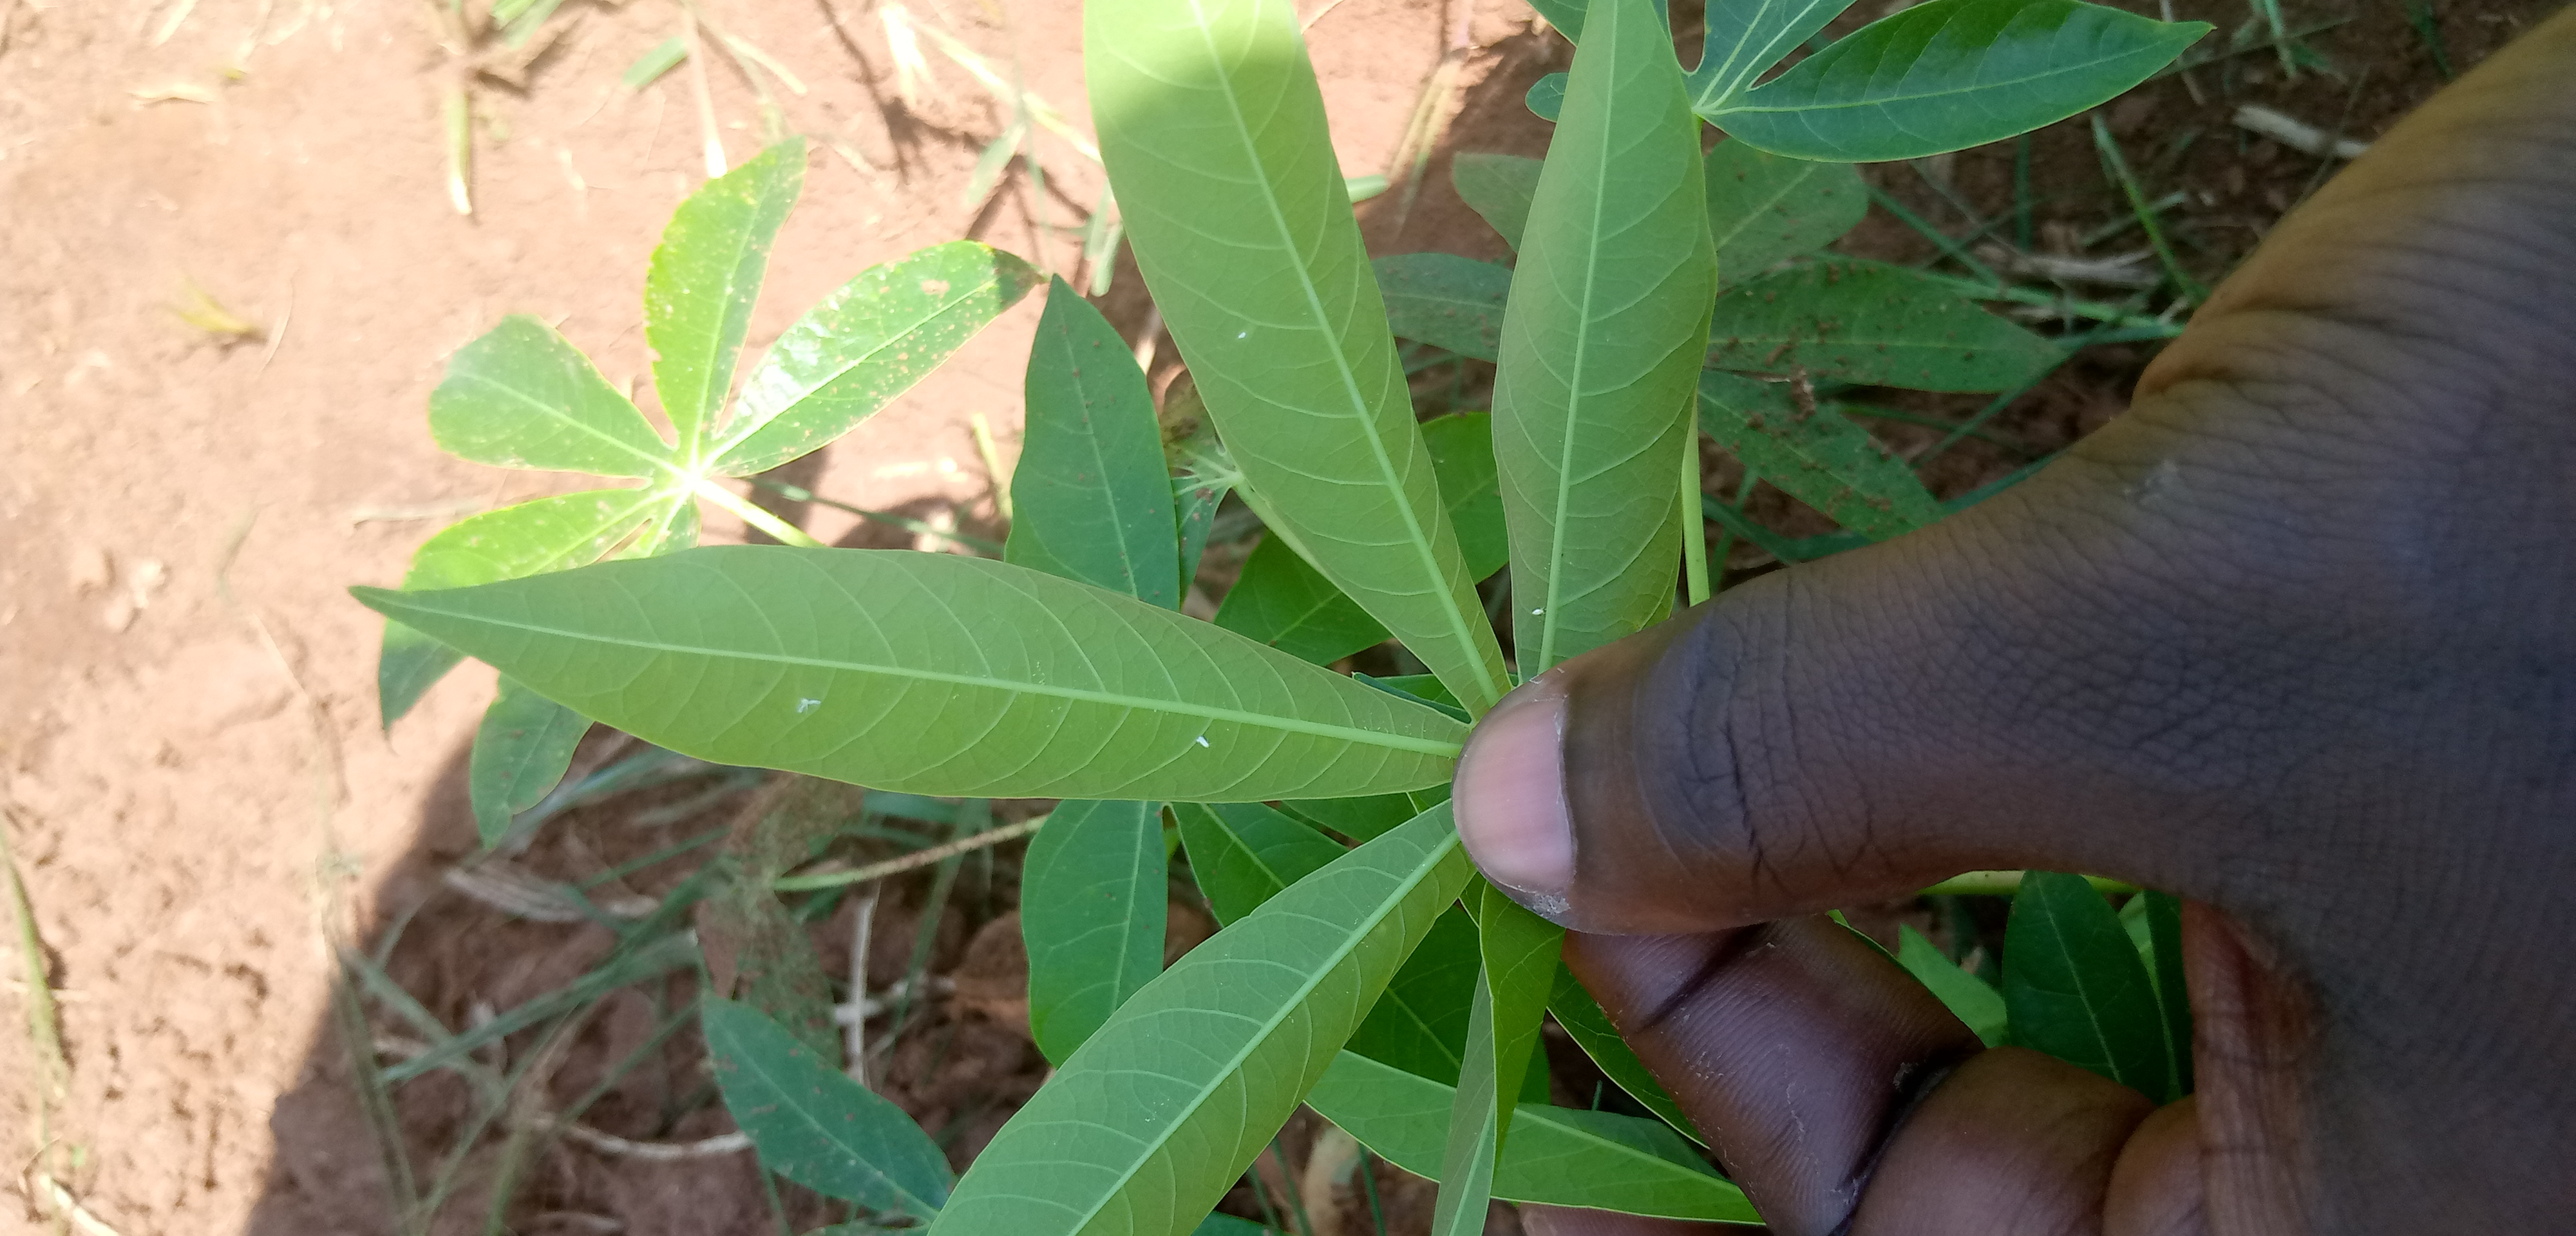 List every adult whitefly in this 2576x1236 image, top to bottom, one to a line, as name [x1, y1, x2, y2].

whitefly [1235, 330, 1249, 342]
whitefly [1530, 607, 1546, 618]
whitefly [795, 693, 823, 714]
whitefly [1195, 733, 1212, 751]